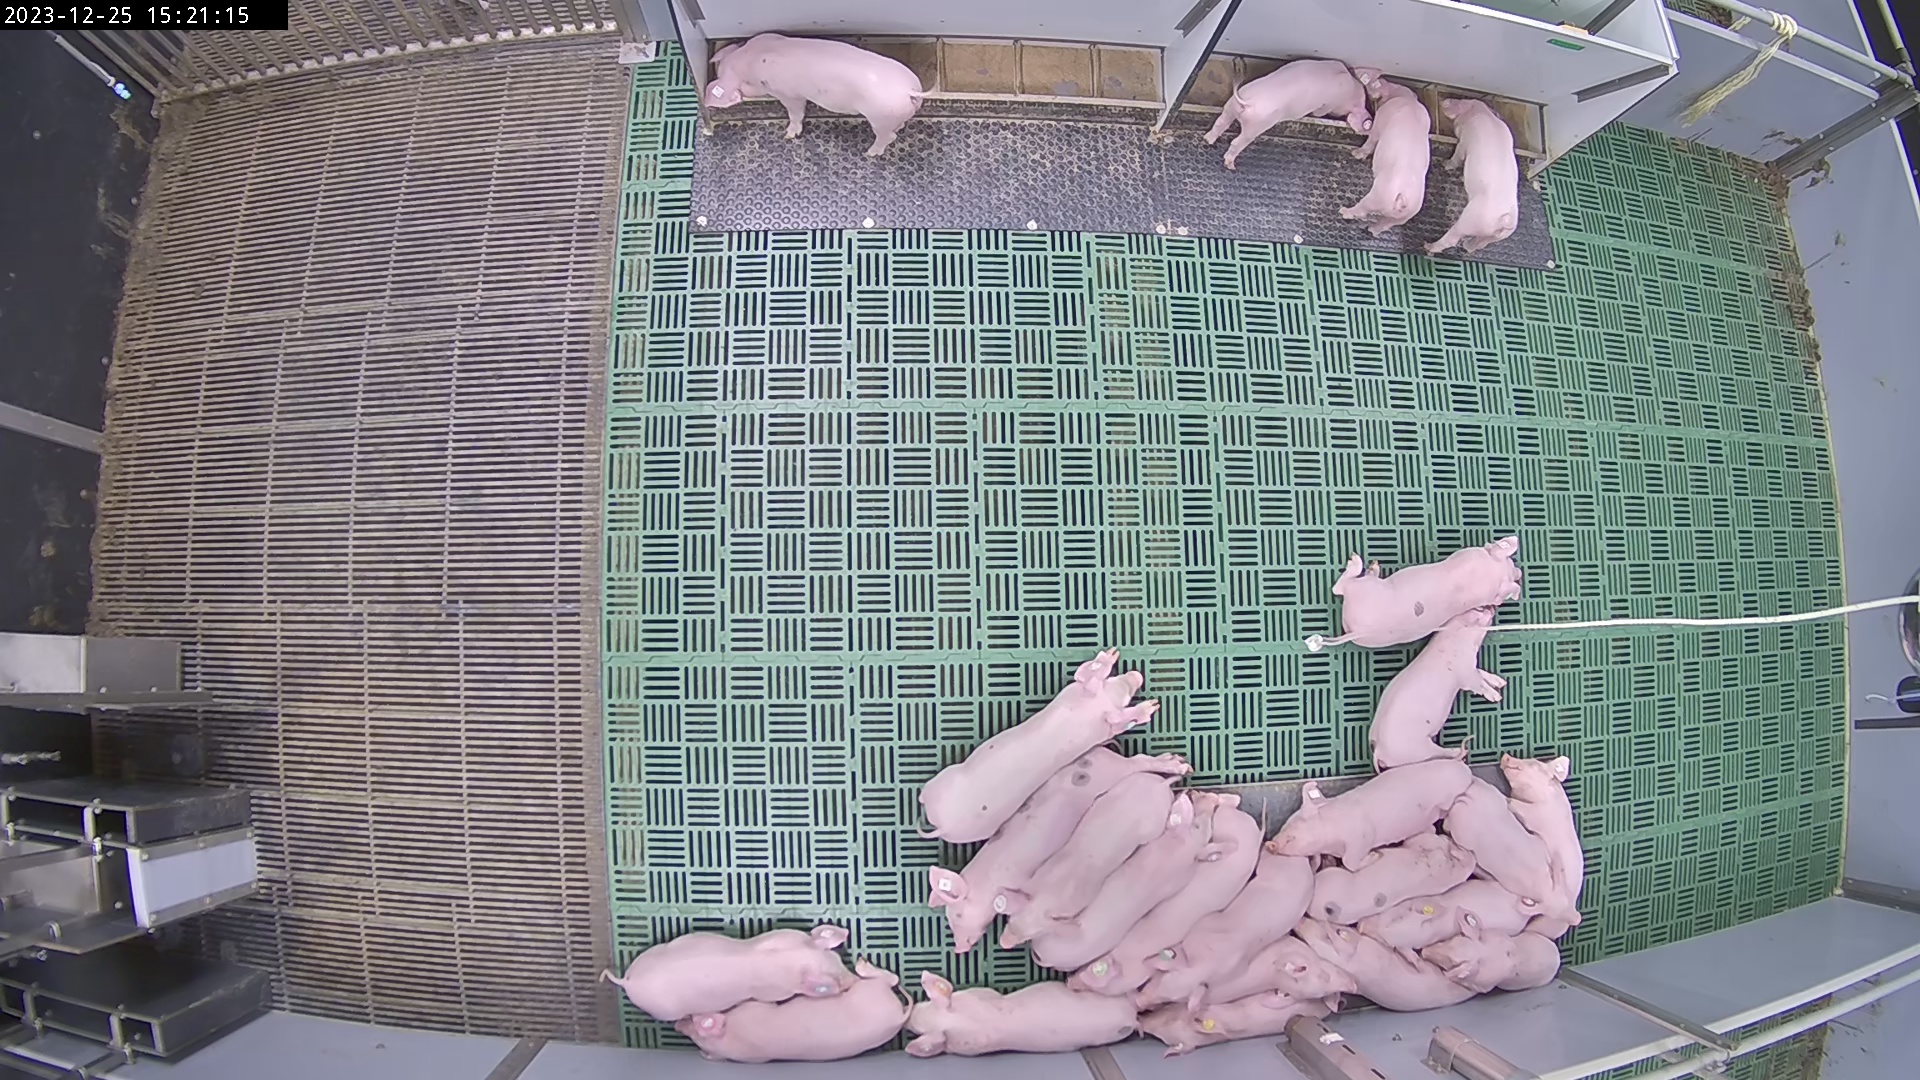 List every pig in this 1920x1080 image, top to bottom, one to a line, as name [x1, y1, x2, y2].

pig [702, 34, 932, 158]
pig [1207, 56, 1384, 172]
pig [1339, 77, 1431, 236]
pig [1425, 98, 1519, 261]
pig [1329, 535, 1524, 648]
pig [1369, 607, 1509, 774]
pig [916, 648, 1159, 844]
pig [1266, 735, 1477, 874]
pig [925, 740, 1190, 955]
pig [1499, 753, 1585, 941]
pig [989, 770, 1183, 949]
pig [1441, 775, 1584, 926]
pig [1030, 792, 1240, 973]
pig [1065, 792, 1267, 997]
pig [1304, 824, 1477, 922]
pig [1132, 848, 1313, 1011]
pig [1353, 866, 1532, 971]
pig [1421, 905, 1559, 994]
pig [1291, 916, 1473, 1012]
pig [595, 922, 867, 1023]
pig [1201, 933, 1361, 1013]
pig [674, 954, 913, 1067]
pig [903, 971, 1147, 1056]
pig [1136, 991, 1333, 1057]